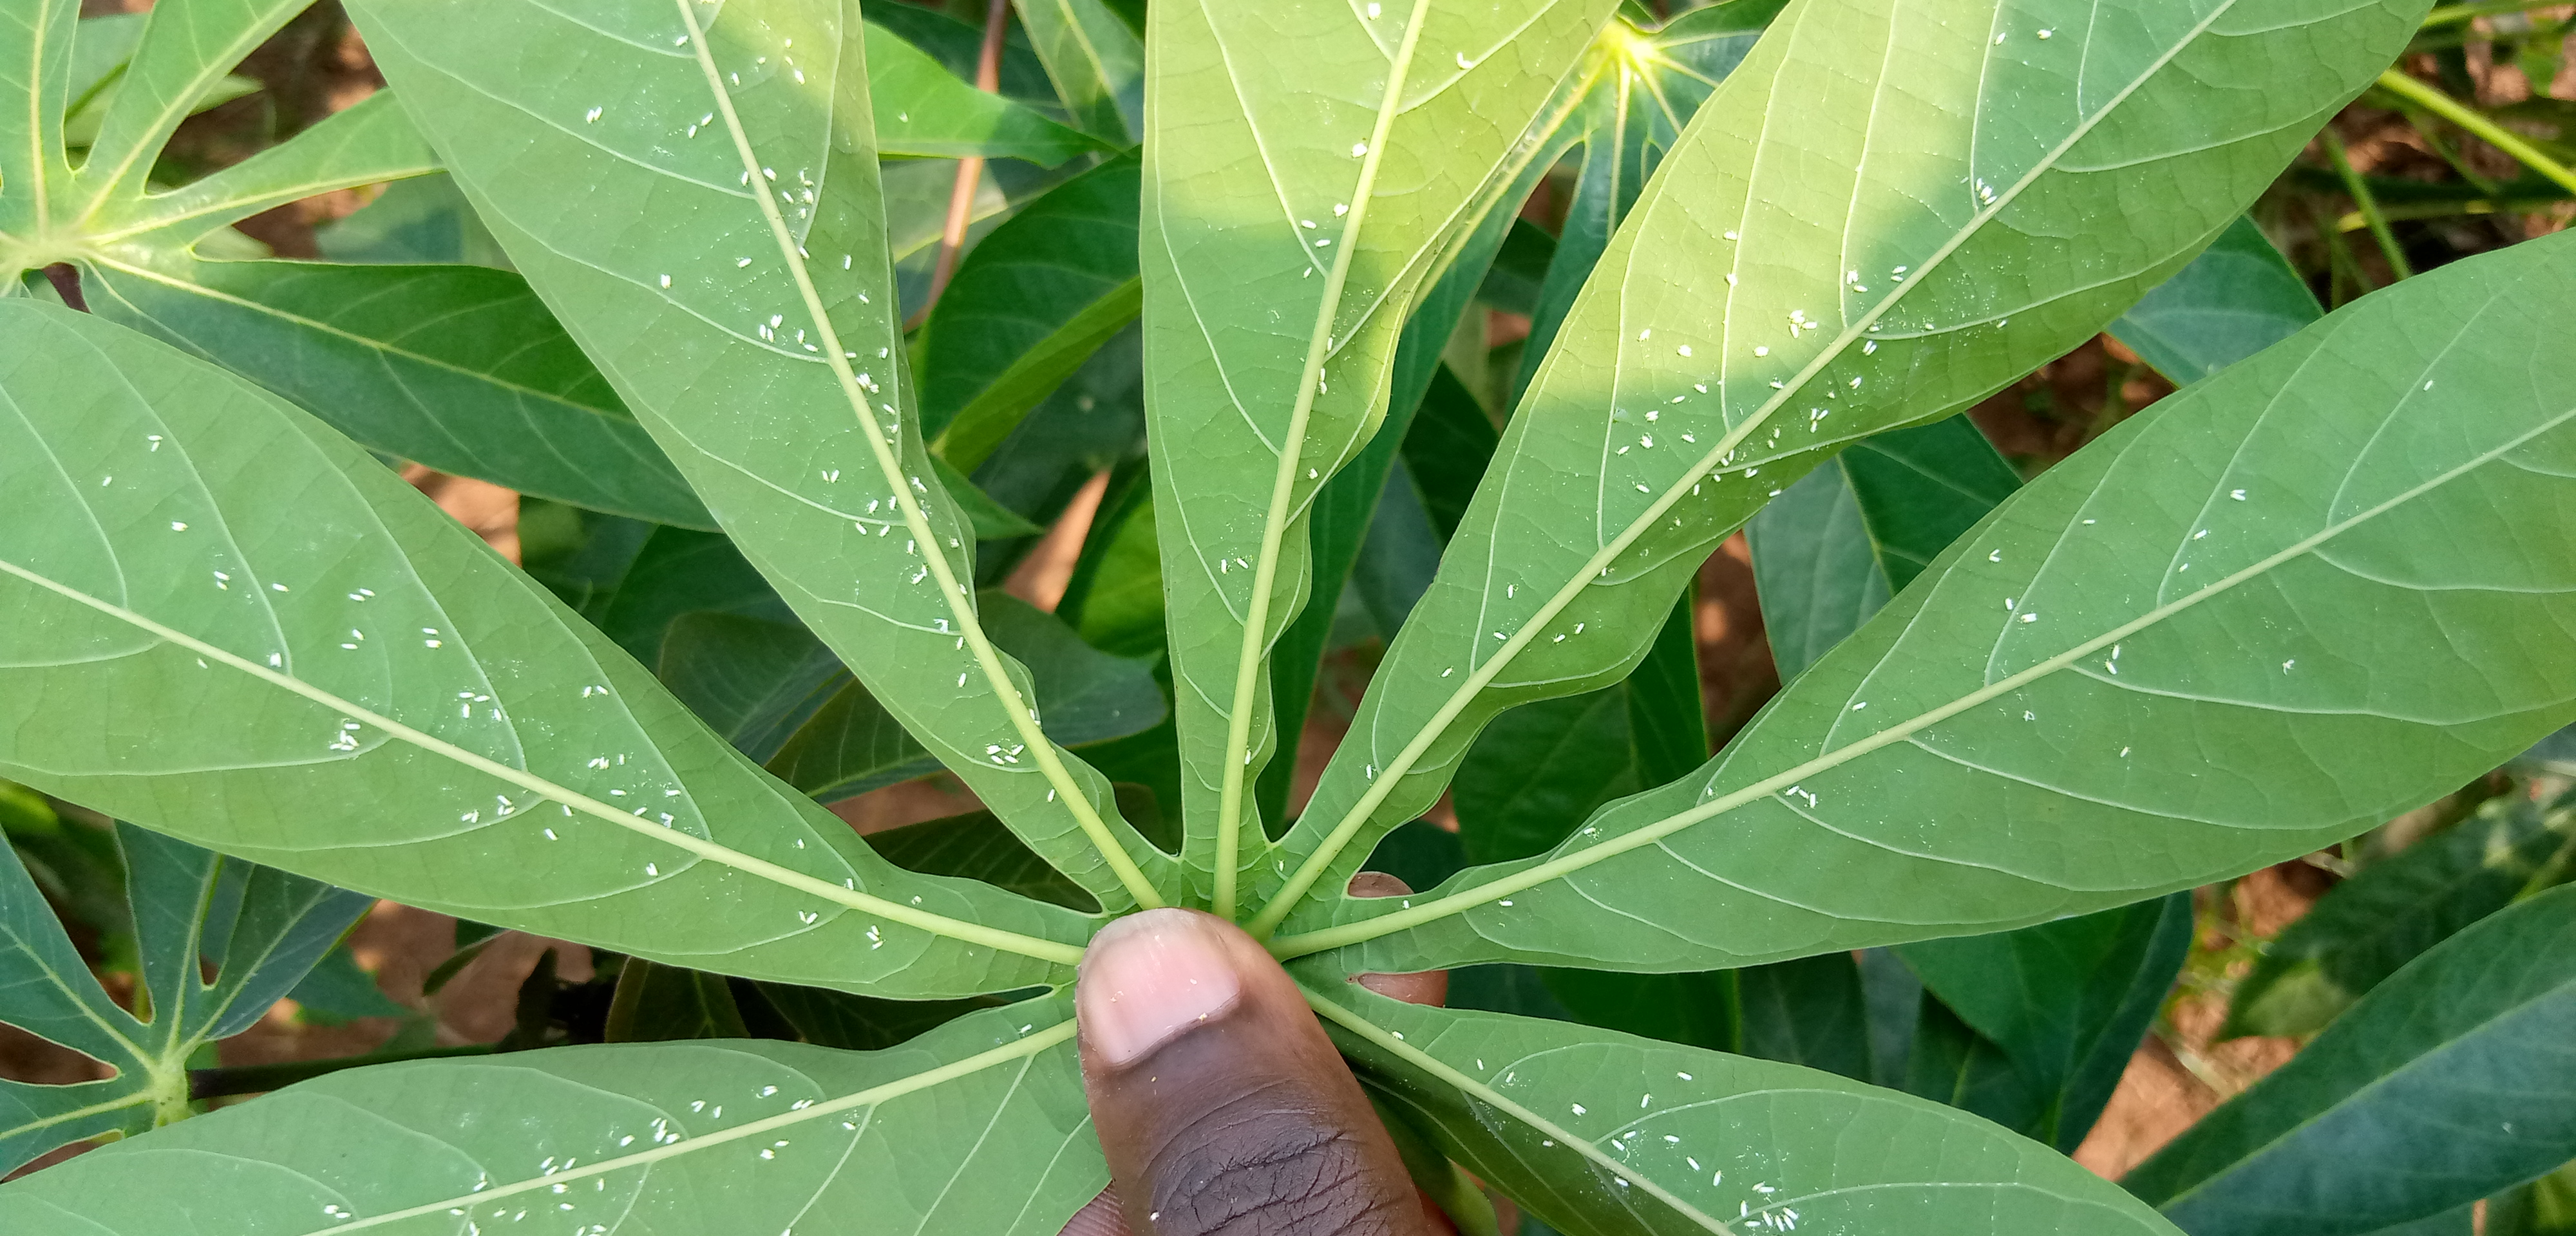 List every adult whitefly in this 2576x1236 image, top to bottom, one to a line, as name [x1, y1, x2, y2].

whitefly [1366, 1, 1383, 20]
whitefly [2036, 26, 2053, 41]
whitefly [1994, 31, 2007, 44]
whitefly [674, 34, 691, 48]
whitefly [784, 35, 793, 51]
whitefly [1456, 50, 1472, 70]
whitefly [782, 55, 796, 67]
whitefly [755, 56, 768, 66]
whitefly [793, 68, 806, 86]
whitefly [731, 70, 741, 88]
whitefly [585, 105, 605, 125]
whitefly [700, 112, 715, 127]
whitefly [687, 124, 697, 140]
whitefly [1351, 142, 1368, 158]
whitefly [762, 167, 779, 182]
whitefly [799, 168, 817, 187]
whitefly [739, 170, 751, 187]
whitefly [1975, 175, 1982, 191]
whitefly [1979, 185, 1993, 200]
whitefly [804, 187, 815, 204]
whitefly [781, 190, 794, 204]
whitefly [1983, 194, 1998, 205]
whitefly [1333, 201, 1349, 218]
whitefly [799, 205, 808, 221]
whitefly [1300, 217, 1317, 230]
whitefly [1723, 230, 1738, 241]
whitefly [1314, 238, 1332, 248]
whitefly [797, 244, 812, 261]
whitefly [843, 252, 854, 273]
whitefly [737, 255, 754, 271]
whitefly [1891, 263, 1908, 276]
whitefly [1302, 266, 1313, 279]
whitefly [1851, 267, 1860, 284]
whitefly [1844, 267, 1852, 286]
whitefly [658, 271, 674, 292]
whitefly [1725, 272, 1738, 287]
whitefly [1889, 274, 1904, 283]
whitefly [1852, 283, 1870, 294]
whitefly [857, 292, 870, 305]
whitefly [1787, 309, 1804, 318]
whitefly [770, 311, 784, 330]
whitefly [1995, 318, 2008, 330]
whitefly [1802, 321, 1817, 330]
whitefly [758, 321, 766, 344]
whitefly [1790, 322, 1799, 339]
whitefly [1924, 322, 1935, 332]
whitefly [1868, 324, 1881, 333]
whitefly [796, 326, 805, 345]
whitefly [765, 327, 775, 347]
whitefly [1636, 327, 1652, 342]
whitefly [1325, 336, 1334, 352]
whitefly [1861, 339, 1878, 357]
whitefly [802, 343, 819, 355]
whitefly [1676, 343, 1692, 358]
whitefly [879, 345, 891, 360]
whitefly [1752, 345, 1769, 359]
whitefly [843, 350, 858, 361]
whitefly [1319, 366, 1325, 381]
whitefly [855, 370, 871, 388]
whitefly [1848, 374, 1862, 391]
whitefly [2422, 378, 2437, 392]
whitefly [1768, 379, 1785, 390]
whitefly [870, 380, 880, 397]
whitefly [1318, 380, 1328, 397]
whitefly [1693, 381, 1708, 395]
whitefly [1827, 390, 1837, 401]
whitefly [1671, 394, 1685, 404]
whitefly [882, 401, 897, 415]
whitefly [1808, 406, 1817, 420]
whitefly [1817, 407, 1829, 422]
whitefly [1643, 410, 1659, 423]
whitefly [1810, 420, 1817, 434]
whitefly [889, 422, 900, 433]
whitefly [1772, 425, 1781, 440]
whitefly [1680, 432, 1696, 444]
whitefly [146, 433, 164, 441]
whitefly [1639, 434, 1654, 449]
whitefly [884, 435, 897, 447]
whitefly [1766, 438, 1776, 451]
whitefly [150, 440, 162, 454]
whitefly [1615, 444, 1631, 455]
whitefly [1727, 448, 1736, 462]
whitefly [1720, 456, 1729, 467]
whitefly [1307, 467, 1318, 480]
whitefly [1744, 467, 1759, 479]
whitefly [819, 467, 830, 483]
whitefly [829, 467, 841, 485]
whitefly [1711, 473, 1723, 484]
whitefly [910, 474, 929, 494]
whitefly [101, 474, 114, 487]
whitefly [1691, 482, 1701, 498]
whitefly [1635, 483, 1651, 494]
whitefly [1767, 487, 1781, 498]
whitefly [2230, 487, 2247, 501]
whitefly [888, 494, 898, 512]
whitefly [866, 497, 883, 516]
whitefly [918, 507, 931, 523]
whitefly [1673, 518, 1683, 528]
whitefly [2080, 518, 2098, 526]
whitefly [170, 520, 189, 533]
whitefly [854, 520, 867, 538]
whitefly [878, 521, 891, 540]
whitefly [2193, 528, 2208, 542]
whitefly [947, 534, 963, 553]
whitefly [905, 538, 914, 557]
whitefly [1987, 547, 2001, 564]
whitefly [1236, 556, 1249, 569]
whitefly [1219, 557, 1228, 575]
whitefly [2177, 561, 2190, 575]
whitefly [919, 562, 929, 578]
whitefly [1600, 566, 1607, 579]
whitefly [213, 570, 229, 579]
whitefly [911, 572, 923, 586]
whitefly [216, 580, 229, 591]
whitefly [271, 581, 290, 594]
whitefly [956, 581, 968, 597]
whitefly [1506, 583, 1515, 601]
whitefly [358, 588, 377, 597]
whitefly [349, 592, 365, 603]
whitefly [2003, 597, 2013, 611]
whitefly [2020, 612, 2038, 624]
whitefly [932, 615, 951, 635]
whitefly [1573, 621, 1587, 635]
whitefly [421, 625, 440, 636]
whitefly [351, 628, 365, 641]
whitefly [1492, 630, 1510, 641]
whitefly [1553, 633, 1566, 644]
whitefly [955, 635, 965, 651]
whitefly [425, 639, 442, 648]
whitefly [340, 642, 359, 651]
whitefly [2110, 642, 2120, 660]
whitefly [269, 651, 283, 668]
whitefly [2278, 655, 2304, 679]
whitefly [196, 657, 209, 669]
whitefly [2105, 659, 2117, 675]
whitefly [1440, 666, 1454, 679]
whitefly [957, 671, 969, 690]
whitefly [596, 683, 610, 697]
whitefly [583, 684, 592, 699]
whitefly [459, 691, 475, 698]
whitefly [475, 694, 491, 702]
whitefly [1851, 701, 1867, 713]
whitefly [462, 702, 471, 719]
whitefly [493, 707, 502, 722]
whitefly [2022, 709, 2036, 724]
whitefly [343, 721, 362, 730]
whitefly [339, 728, 346, 743]
whitefly [346, 733, 361, 749]
whitefly [328, 742, 343, 750]
whitefly [984, 744, 1003, 754]
whitefly [2119, 744, 2131, 758]
whitefly [1244, 748, 1252, 765]
whitefly [617, 753, 626, 767]
whitefly [598, 754, 604, 770]
whitefly [990, 754, 1005, 765]
whitefly [587, 756, 598, 769]
whitefly [603, 757, 610, 770]
whitefly [1365, 761, 1374, 783]
whitefly [1706, 785, 1715, 798]
whitefly [1785, 785, 1799, 797]
whitefly [1046, 787, 1056, 804]
whitefly [609, 788, 627, 796]
whitefly [665, 789, 681, 796]
whitefly [1797, 789, 1810, 800]
whitefly [495, 792, 516, 817]
whitefly [1808, 792, 1817, 810]
whitefly [562, 803, 573, 818]
whitefly [460, 809, 483, 825]
whitefly [660, 810, 675, 827]
whitefly [1582, 825, 1598, 836]
whitefly [544, 827, 557, 841]
whitefly [797, 836, 806, 850]
whitefly [1276, 857, 1285, 873]
whitefly [644, 861, 660, 877]
whitefly [846, 877, 855, 890]
whitefly [911, 893, 924, 905]
whitefly [1401, 898, 1411, 911]
whitefly [1497, 898, 1517, 910]
whitefly [798, 908, 805, 922]
whitefly [806, 911, 819, 924]
whitefly [870, 923, 880, 935]
whitefly [865, 931, 880, 942]
whitefly [871, 941, 885, 950]
whitefly [1018, 1024, 1034, 1035]
whitefly [1391, 1028, 1407, 1045]
whitefly [1474, 1056, 1485, 1072]
whitefly [1504, 1067, 1517, 1085]
whitefly [1676, 1069, 1694, 1083]
whitefly [763, 1083, 779, 1096]
whitefly [1640, 1089, 1651, 1109]
whitefly [690, 1098, 707, 1112]
whitefly [791, 1098, 815, 1110]
whitefly [1569, 1100, 1589, 1119]
whitefly [713, 1104, 724, 1119]
whitefly [651, 1114, 660, 1127]
whitefly [842, 1119, 857, 1131]
whitefly [654, 1128, 667, 1142]
whitefly [1622, 1128, 1637, 1141]
whitefly [1663, 1132, 1681, 1143]
whitefly [666, 1132, 683, 1143]
whitefly [620, 1133, 634, 1147]
whitefly [1609, 1136, 1627, 1152]
whitefly [775, 1139, 790, 1148]
whitefly [1540, 1139, 1557, 1148]
whitefly [758, 1147, 777, 1160]
whitefly [1685, 1154, 1700, 1172]
whitefly [540, 1154, 556, 1168]
whitefly [564, 1156, 578, 1170]
whitefly [545, 1164, 560, 1176]
whitefly [1712, 1168, 1724, 1189]
whitefly [473, 1170, 489, 1191]
whitefly [1611, 1174, 1630, 1188]
whitefly [597, 1175, 605, 1193]
whitefly [1750, 1179, 1765, 1190]
whitefly [551, 1182, 571, 1195]
whitefly [1738, 1199, 1748, 1220]
whitefly [558, 1202, 575, 1212]
whitefly [323, 1203, 337, 1213]
whitefly [448, 1207, 467, 1217]
whitefly [493, 1208, 507, 1218]
whitefly [514, 1208, 529, 1222]
whitefly [1761, 1210, 1773, 1230]
whitefly [334, 1211, 352, 1220]
whitefly [1781, 1213, 1796, 1231]
whitefly [1773, 1213, 1786, 1233]
whitefly [1744, 1219, 1761, 1228]
whitefly [468, 1220, 482, 1236]
whitefly [591, 1222, 608, 1233]
whitefly [575, 1224, 586, 1236]